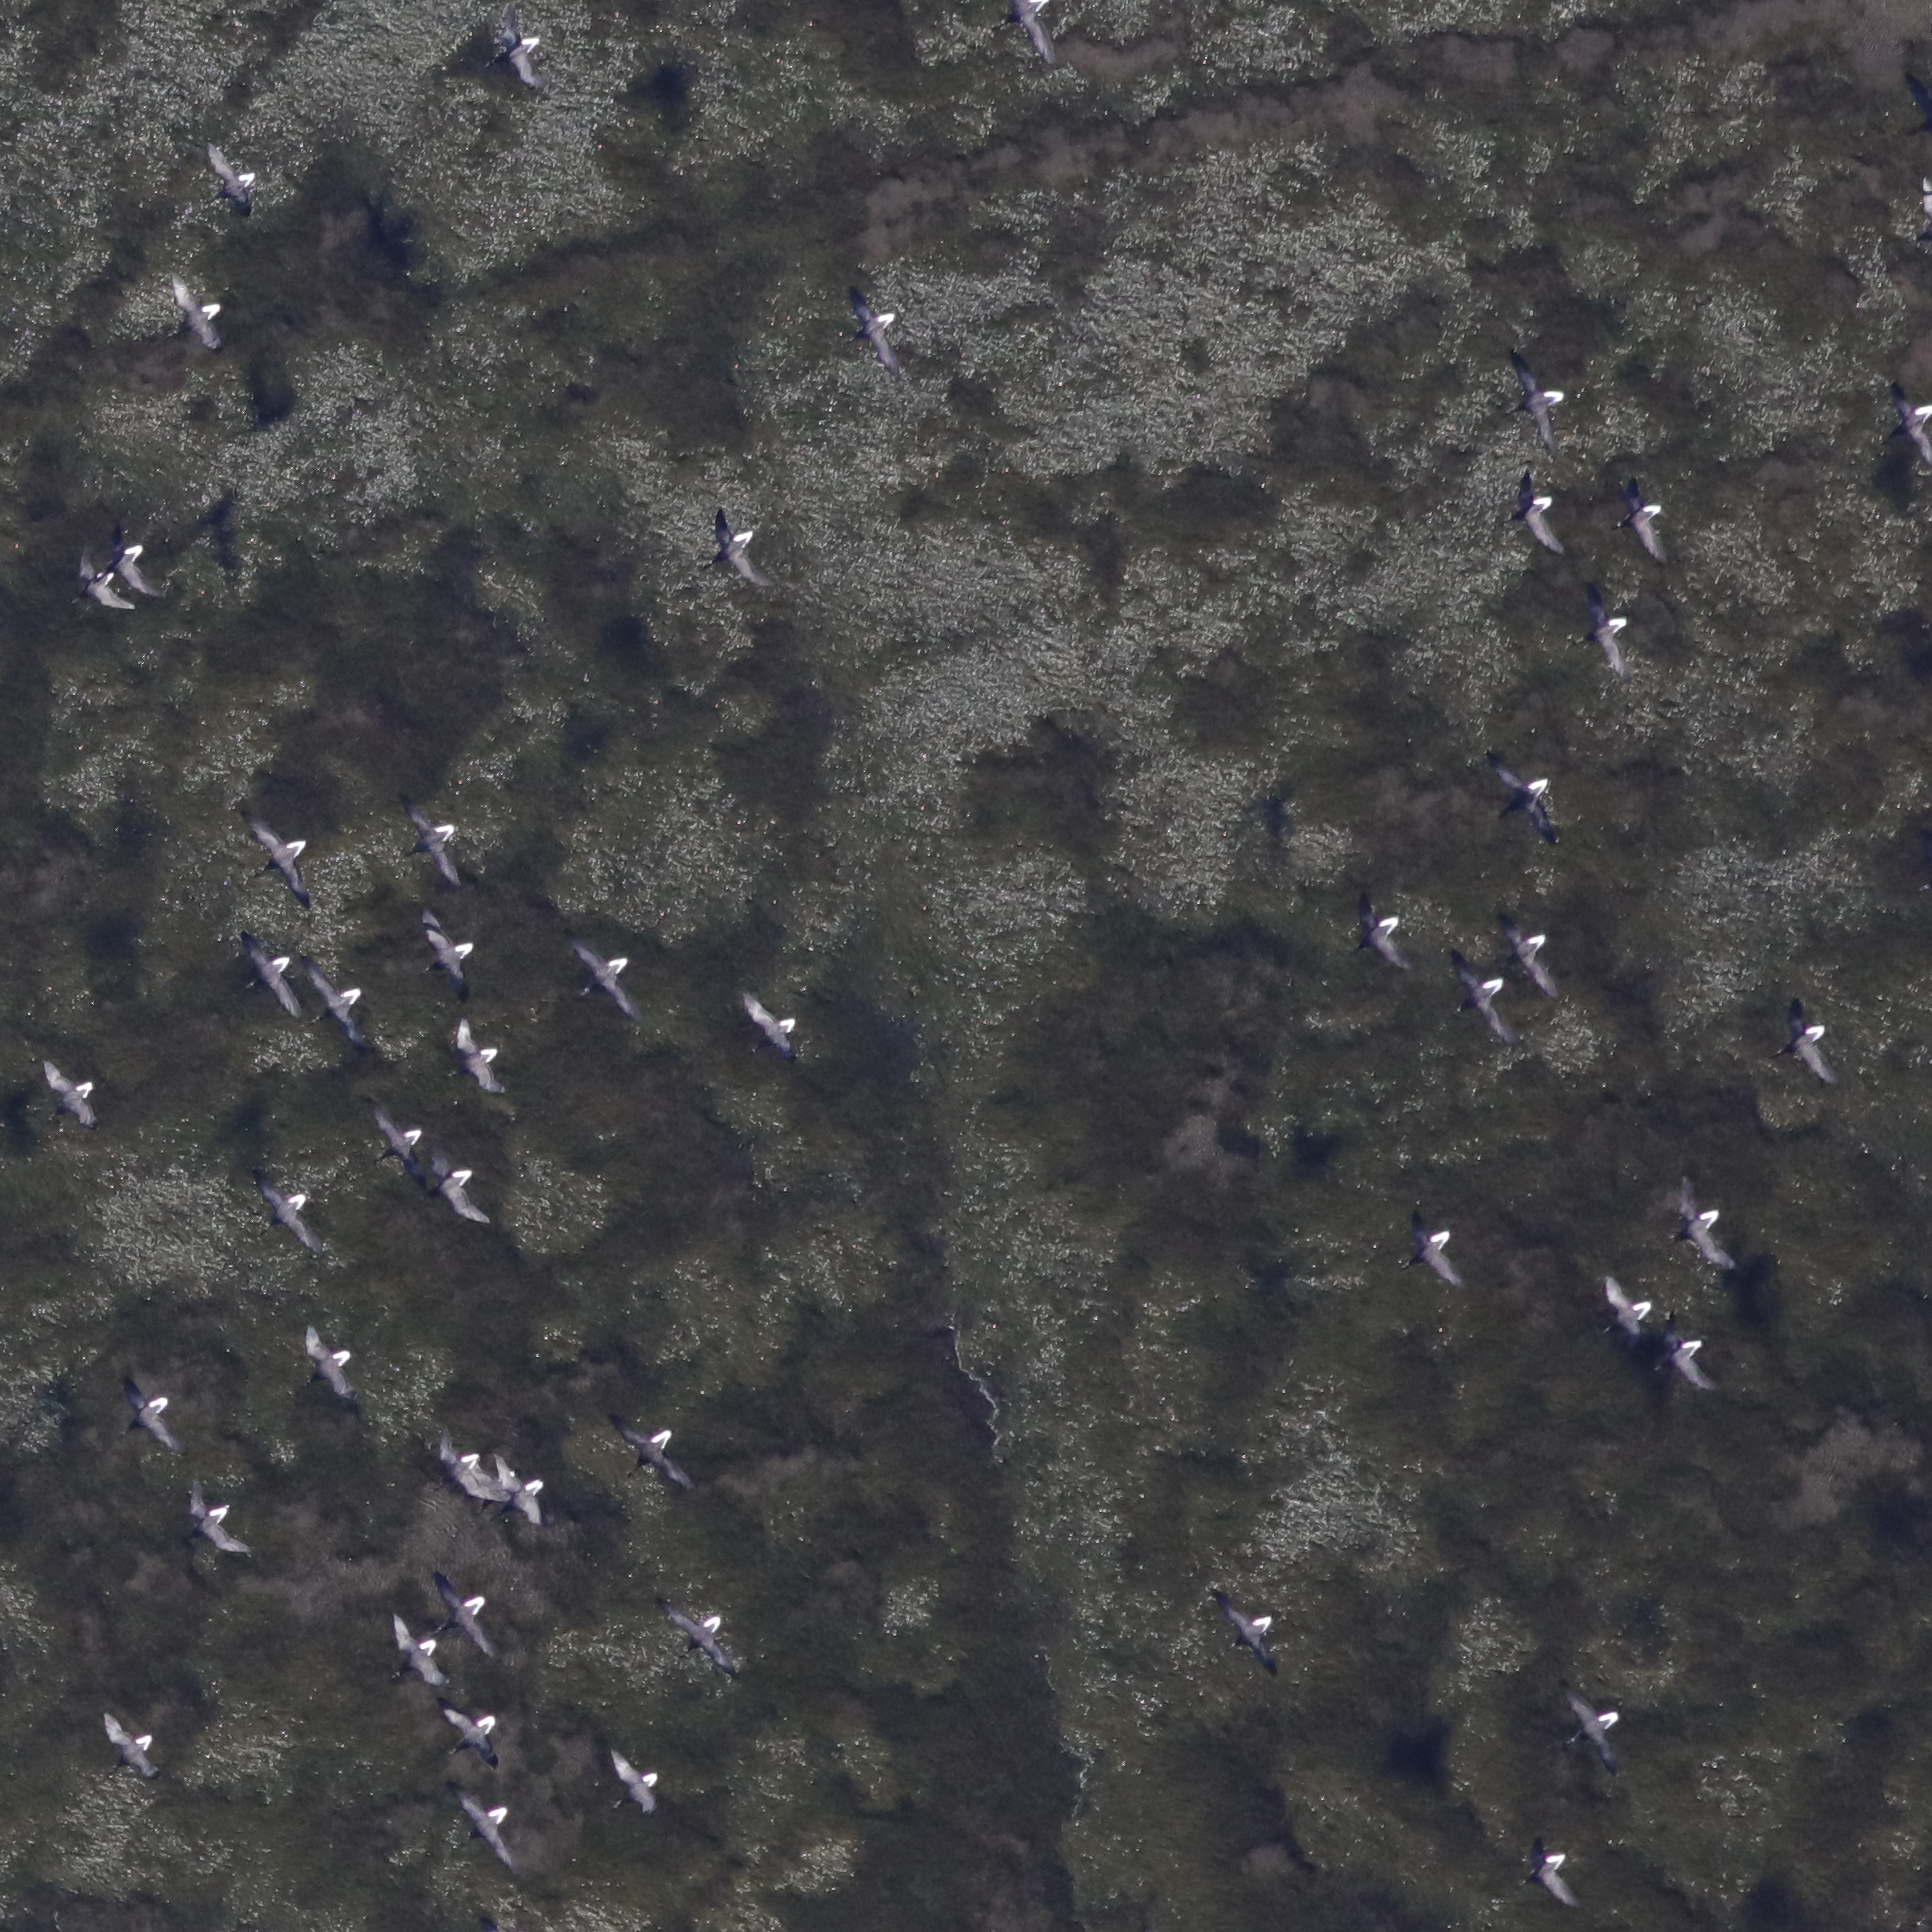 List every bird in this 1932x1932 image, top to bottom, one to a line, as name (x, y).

brant (1029, 9)
brant (519, 51)
brant (234, 181)
brant (877, 325)
brant (203, 329)
brant (1539, 400)
brant (1913, 426)
brant (1535, 499)
brant (1650, 521)
brant (734, 546)
brant (120, 559)
brant (94, 582)
brant (1617, 632)
brant (1530, 792)
brant (417, 830)
brant (274, 852)
brant (443, 945)
brant (1379, 947)
brant (1546, 966)
brant (602, 971)
brant (274, 979)
brant (342, 990)
brant (1483, 997)
brant (776, 1028)
brant (1803, 1040)
brant (480, 1053)
brant (71, 1098)
brant (399, 1149)
brant (454, 1198)
brant (295, 1210)
brant (1696, 1225)
brant (1435, 1264)
brant (1633, 1311)
brant (1698, 1352)
brant (325, 1371)
brant (162, 1423)
brant (652, 1449)
brant (461, 1469)
brant (519, 1495)
brant (235, 1522)
brant (453, 1606)
brant (1244, 1631)
brant (421, 1650)
brant (707, 1650)
brant (471, 1722)
brant (1597, 1728)
brant (134, 1749)
brant (632, 1777)
brant (480, 1810)
brant (1562, 1877)